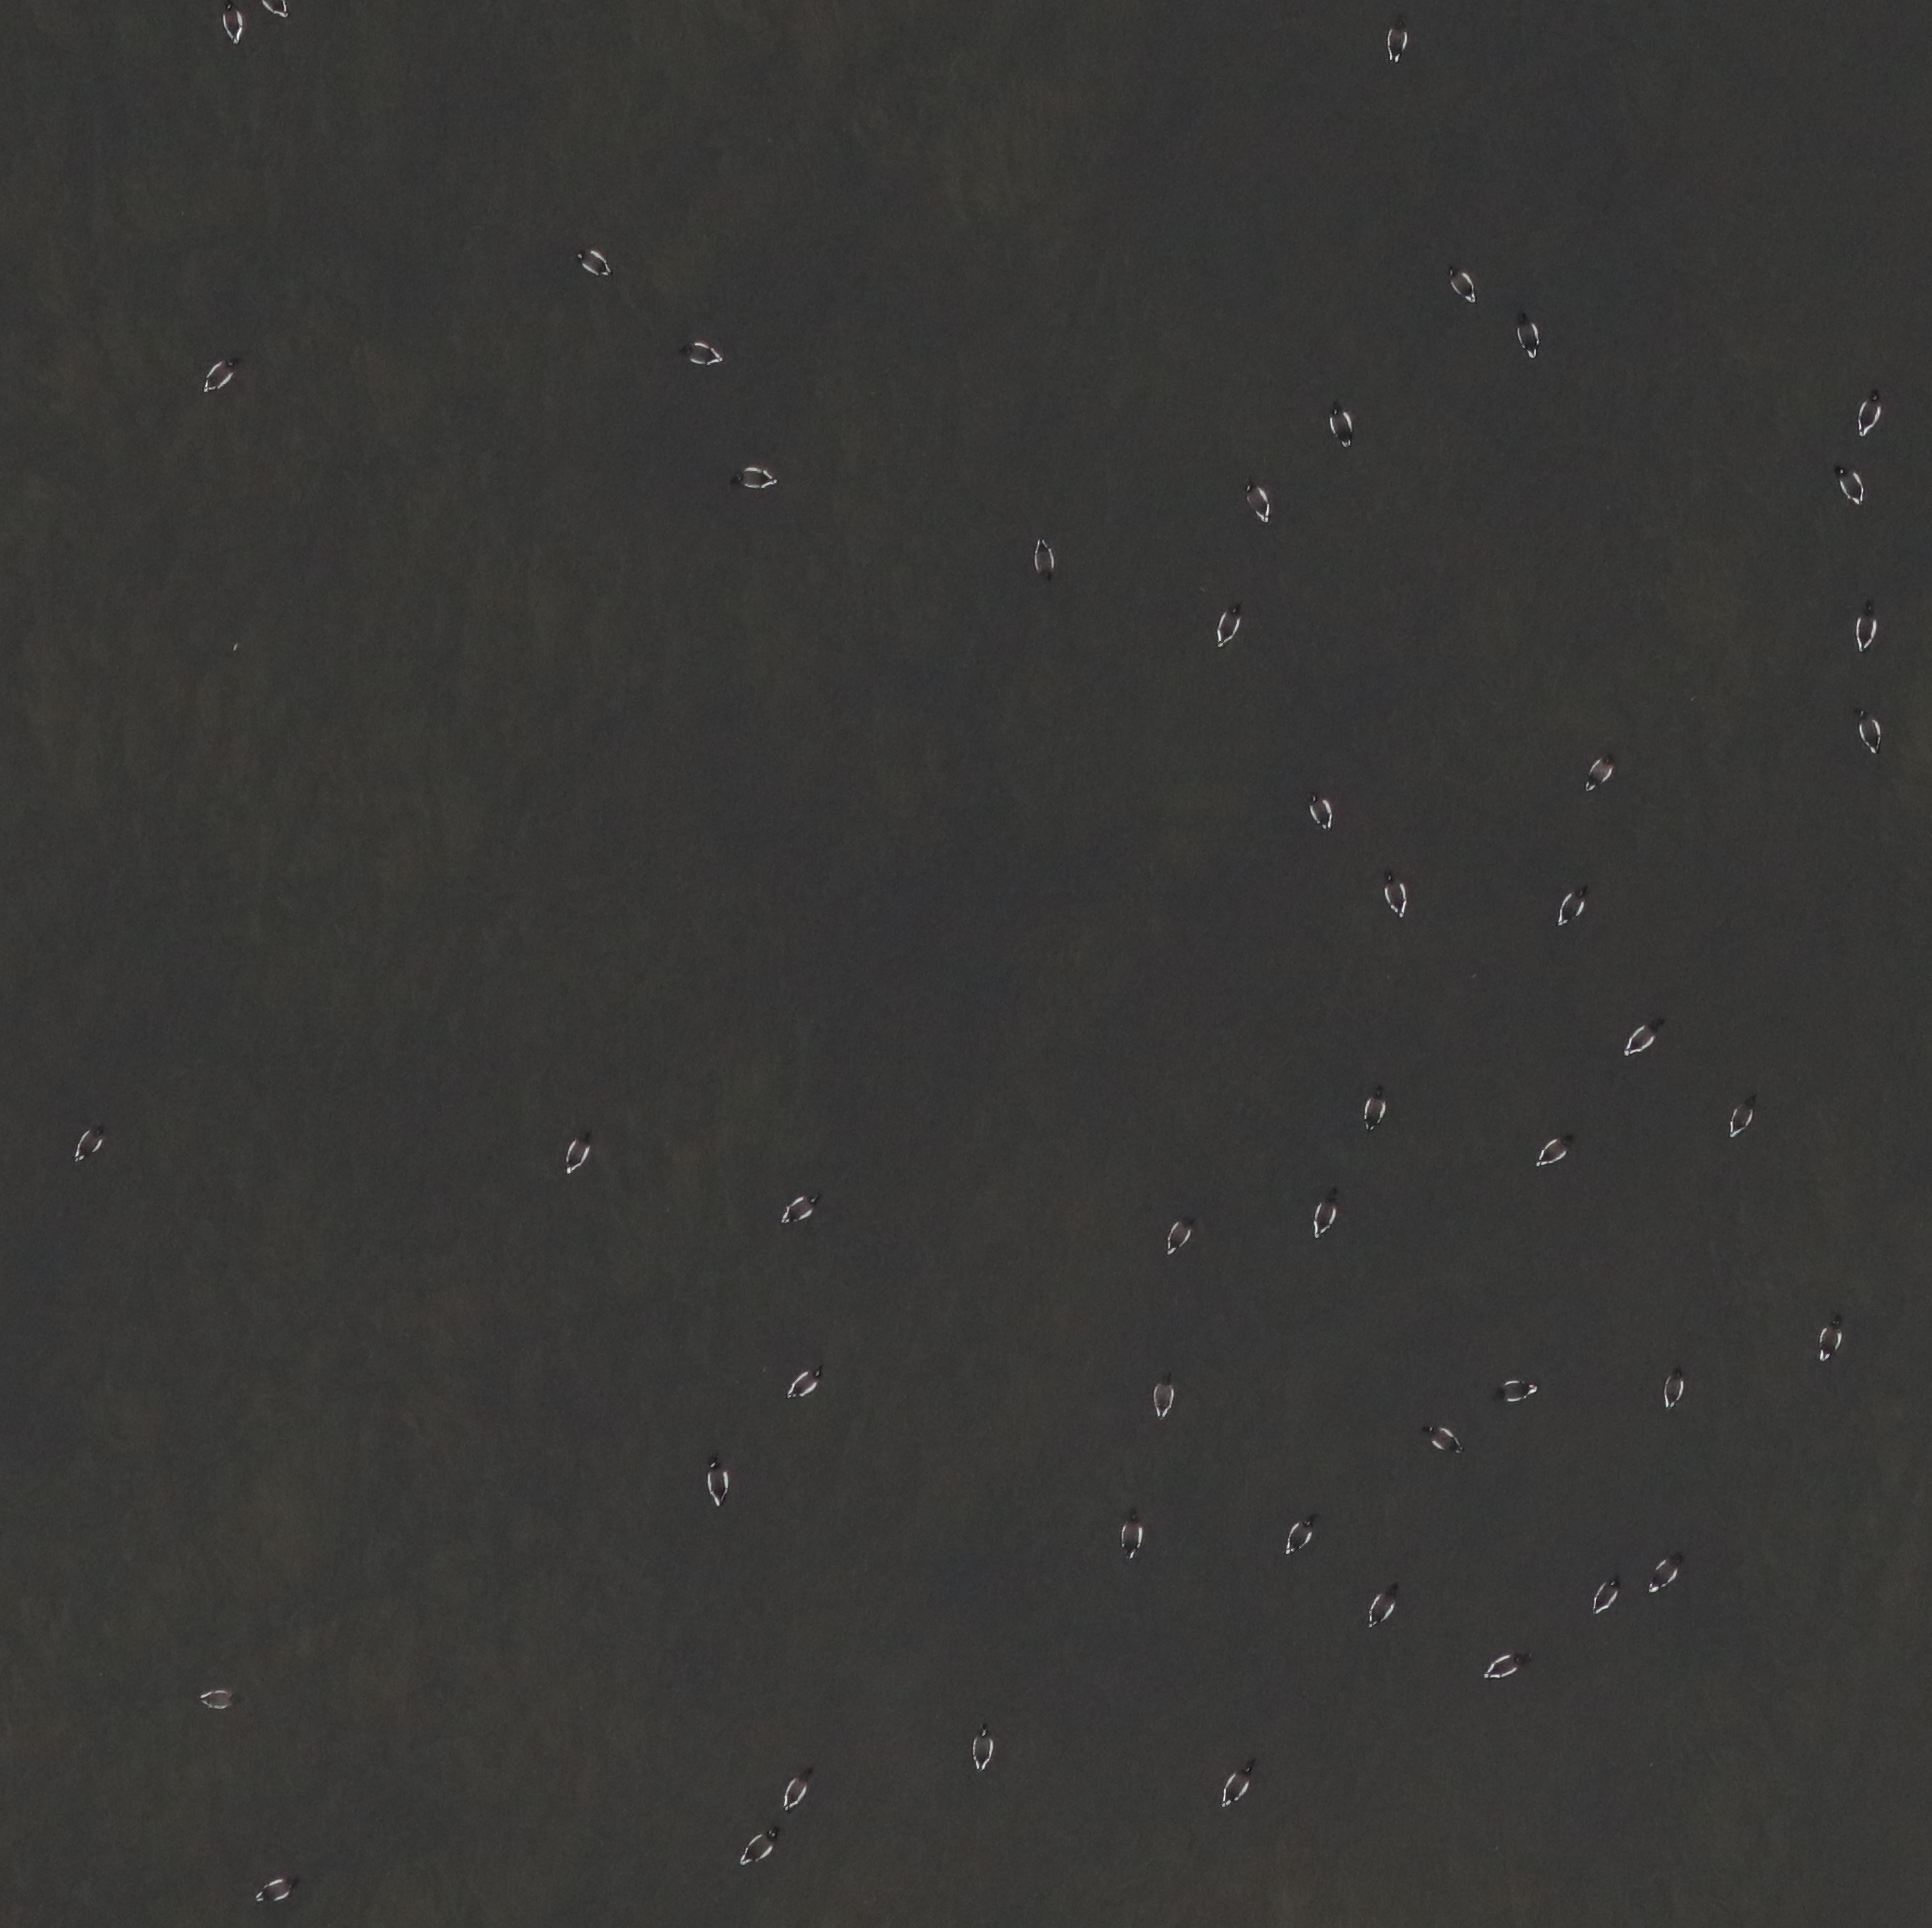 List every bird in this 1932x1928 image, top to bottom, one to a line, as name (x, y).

brant (272, 1)
brant (232, 22)
brant (1396, 42)
brant (594, 263)
brant (1462, 284)
brant (1530, 335)
brant (701, 352)
brant (220, 375)
brant (1869, 411)
brant (1341, 426)
brant (754, 479)
brant (1852, 486)
brant (1256, 501)
brant (1045, 559)
brant (1229, 625)
brant (1866, 630)
brant (1870, 730)
brant (1601, 773)
brant (1318, 811)
brant (1397, 894)
brant (1572, 907)
brant (1641, 1039)
brant (1375, 1109)
brant (1742, 1118)
brant (89, 1143)
brant (1553, 1153)
brant (577, 1154)
brant (801, 1209)
brant (1325, 1215)
brant (1180, 1237)
brant (1831, 1339)
brant (805, 1384)
brant (1520, 1388)
brant (1672, 1388)
brant (1162, 1396)
brant (1444, 1440)
brant (718, 1482)
brant (1300, 1536)
brant (1132, 1537)
brant (1664, 1572)
brant (1606, 1595)
brant (1384, 1608)
brant (1505, 1666)
brant (220, 1700)
brant (982, 1747)
brant (1239, 1785)
brant (797, 1791)
brant (758, 1848)
brant (277, 1890)